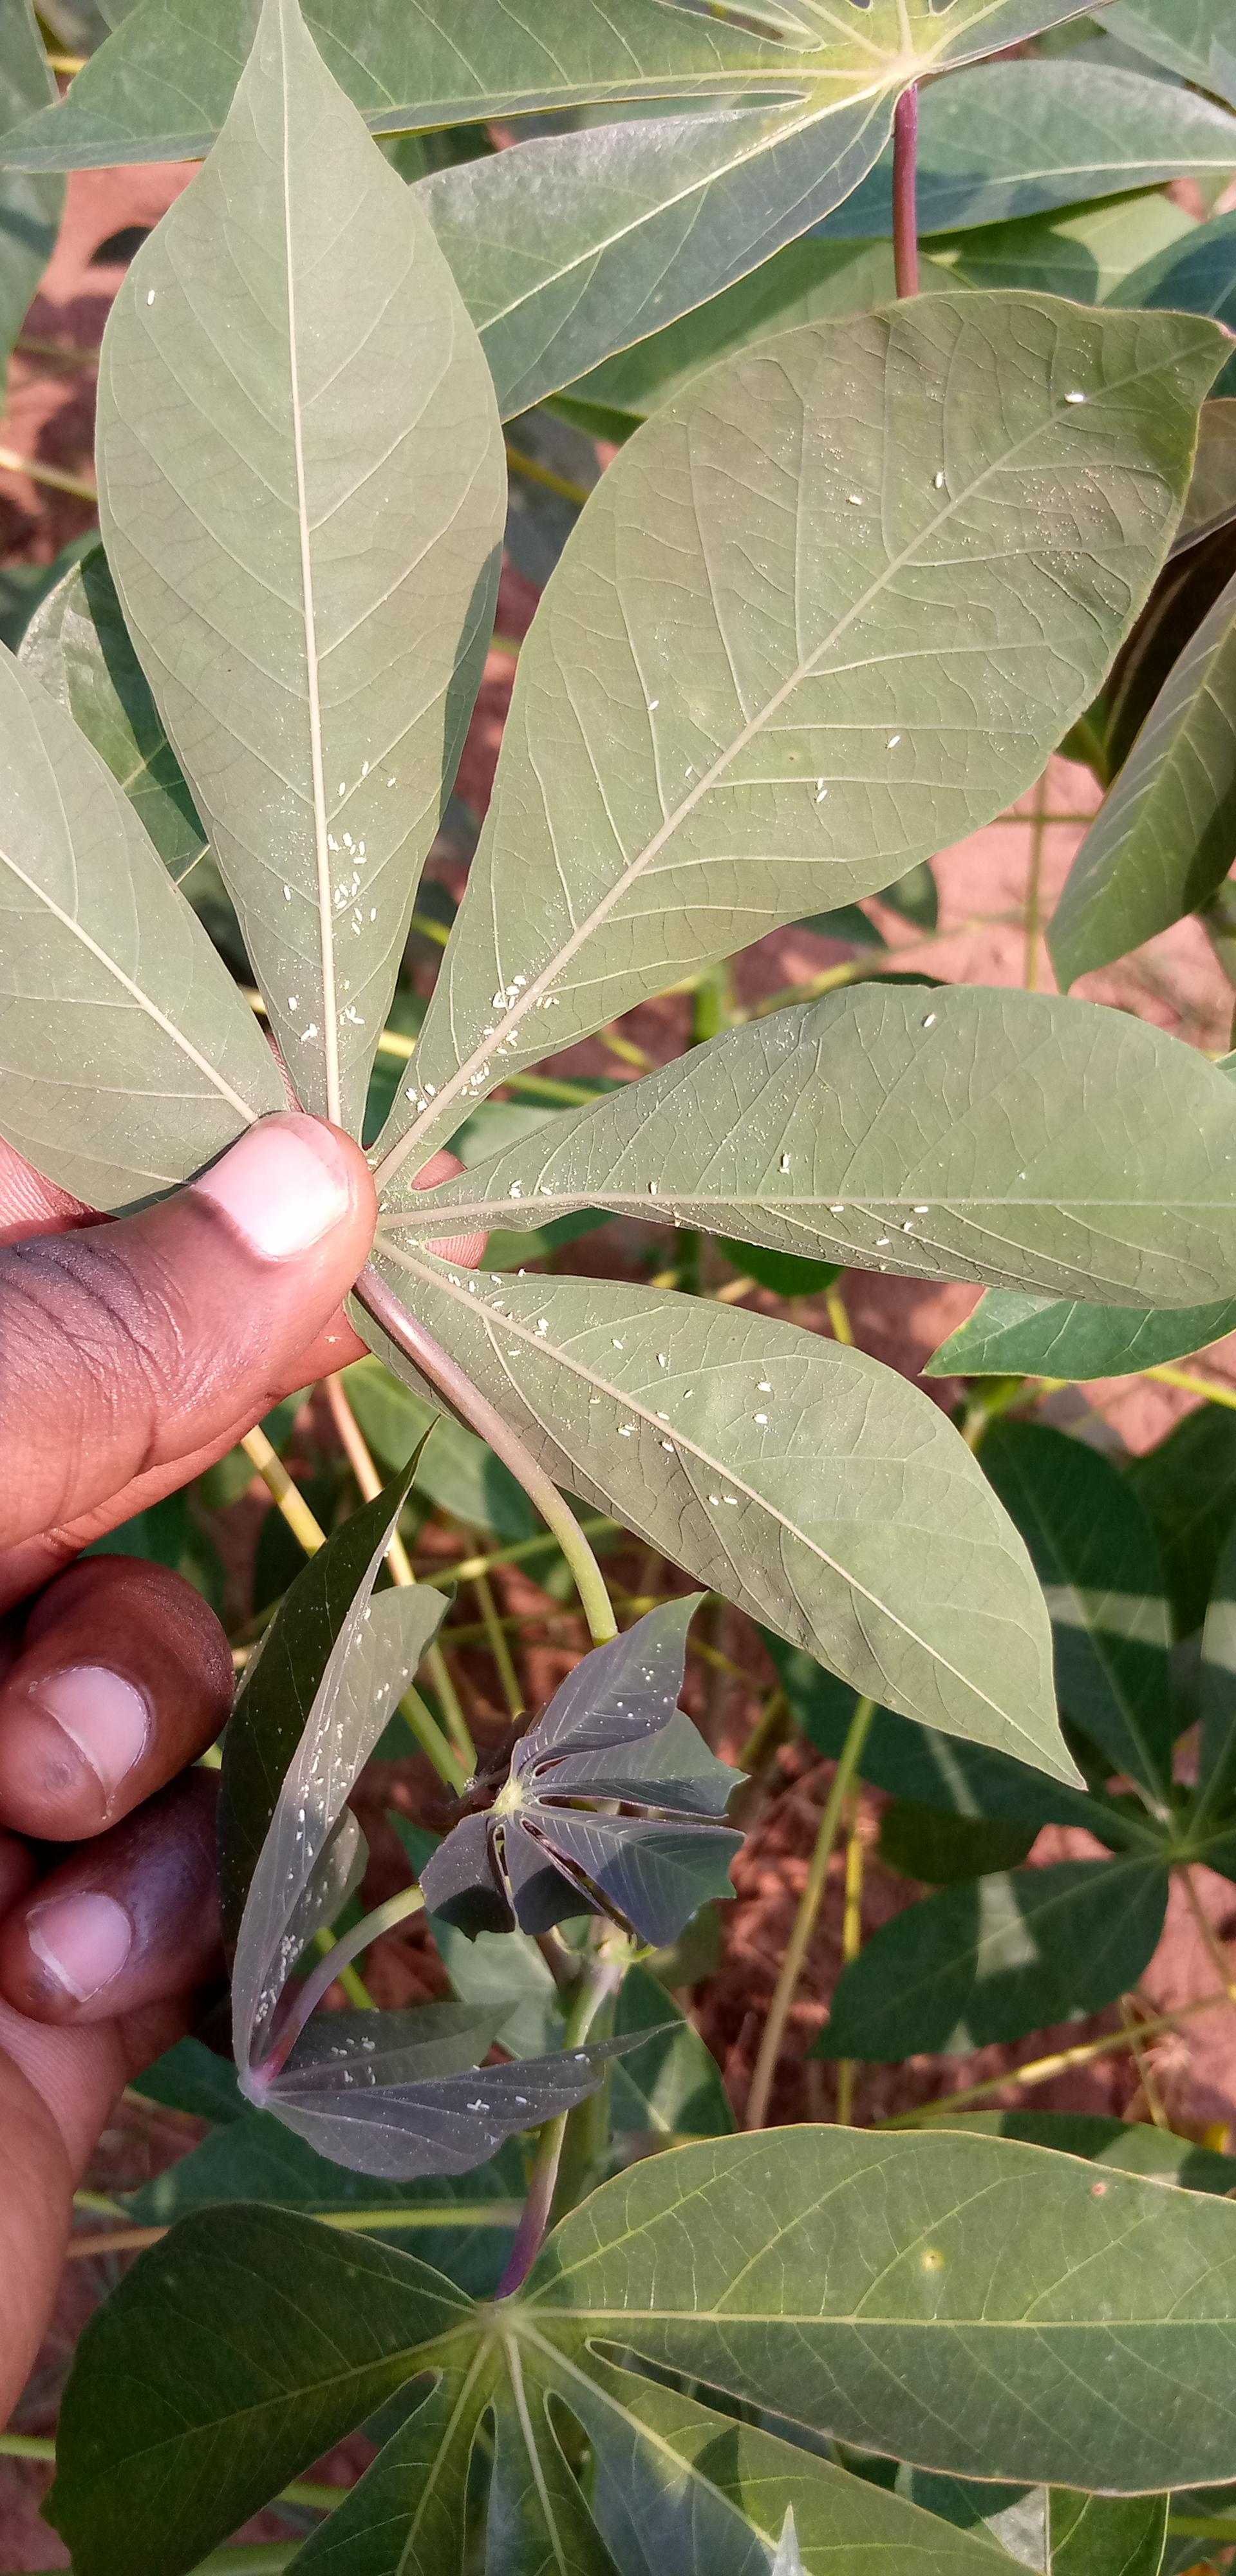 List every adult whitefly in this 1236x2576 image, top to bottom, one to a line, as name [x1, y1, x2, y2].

whitefly [146, 288, 156, 307]
whitefly [1062, 391, 1085, 404]
whitefly [933, 469, 943, 490]
whitefly [847, 495, 862, 506]
whitefly [648, 699, 660, 712]
whitefly [886, 735, 901, 750]
whitefly [360, 759, 371, 777]
whitefly [684, 764, 693, 779]
whitefly [386, 776, 398, 789]
whitefly [816, 776, 824, 790]
whitefly [338, 781, 346, 797]
whitefly [816, 790, 827, 805]
whitefly [327, 832, 335, 844]
whitefly [359, 840, 366, 856]
whitefly [328, 843, 340, 852]
whitefly [350, 844, 358, 855]
whitefly [351, 857, 368, 864]
whitefly [352, 871, 361, 886]
whitefly [351, 882, 357, 897]
whitefly [339, 883, 350, 898]
whitefly [283, 885, 293, 900]
whitefly [334, 888, 340, 904]
whitefly [335, 899, 348, 911]
whitefly [353, 906, 365, 923]
whitefly [370, 906, 377, 922]
whitefly [351, 921, 362, 935]
whitefly [511, 974, 526, 980]
whitefly [344, 978, 350, 991]
whitefly [513, 980, 528, 986]
whitefly [492, 990, 501, 1001]
whitefly [287, 996, 299, 1012]
whitefly [507, 996, 516, 1010]
whitefly [535, 996, 543, 1009]
whitefly [543, 996, 552, 1011]
whitefly [552, 997, 561, 1007]
whitefly [492, 1002, 507, 1010]
whitefly [350, 1007, 356, 1018]
whitefly [344, 1007, 350, 1020]
whitefly [922, 1009, 938, 1030]
whitefly [338, 1012, 347, 1027]
whitefly [352, 1017, 367, 1025]
whitefly [308, 1022, 319, 1038]
whitefly [481, 1026, 495, 1036]
whitefly [300, 1029, 308, 1043]
whitefly [505, 1030, 518, 1041]
whitefly [510, 1039, 519, 1046]
whitefly [495, 1047, 508, 1056]
whitefly [483, 1065, 491, 1076]
whitefly [477, 1070, 485, 1084]
whitefly [470, 1075, 477, 1087]
whitefly [424, 1084, 438, 1096]
whitefly [459, 1084, 468, 1095]
whitefly [407, 1086, 418, 1100]
whitefly [468, 1090, 480, 1097]
whitefly [406, 1092, 414, 1102]
whitefly [417, 1100, 426, 1106]
whitefly [417, 1104, 426, 1111]
whitefly [782, 1151, 790, 1168]
whitefly [366, 1159, 375, 1166]
whitefly [778, 1167, 791, 1174]
whitefly [509, 1179, 523, 1187]
whitefly [648, 1180, 659, 1197]
whitefly [538, 1184, 553, 1196]
whitefly [510, 1186, 521, 1191]
whitefly [508, 1191, 521, 1199]
whitefly [378, 1201, 389, 1214]
whitefly [828, 1204, 847, 1213]
whitefly [910, 1204, 930, 1214]
whitefly [673, 1209, 680, 1218]
whitefly [673, 1219, 682, 1228]
whitefly [903, 1219, 916, 1232]
whitefly [874, 1237, 890, 1247]
whitefly [406, 1238, 419, 1248]
whitefly [517, 1267, 526, 1278]
whitefly [447, 1271, 454, 1283]
whitefly [490, 1273, 503, 1286]
whitefly [453, 1274, 462, 1288]
whitefly [467, 1278, 478, 1294]
whitefly [490, 1298, 506, 1309]
whitefly [505, 1311, 516, 1321]
whitefly [541, 1318, 550, 1327]
whitefly [537, 1319, 547, 1331]
whitefly [533, 1330, 546, 1338]
whitefly [611, 1338, 626, 1350]
whitefly [506, 1348, 522, 1358]
whitefly [657, 1352, 666, 1368]
whitefly [754, 1378, 772, 1394]
whitefly [682, 1388, 694, 1400]
whitefly [587, 1396, 602, 1405]
whitefly [655, 1409, 671, 1422]
whitefly [753, 1410, 771, 1425]
whitefly [624, 1423, 637, 1430]
whitefly [617, 1427, 631, 1438]
whitefly [660, 1441, 676, 1454]
whitefly [707, 1493, 720, 1507]
whitefly [722, 1496, 739, 1506]
whitefly [364, 1607, 373, 1620]
whitefly [354, 1633, 364, 1646]
whitefly [401, 1668, 409, 1677]
whitefly [649, 1669, 655, 1676]
whitefly [645, 1674, 651, 1681]
whitefly [383, 1682, 391, 1693]
whitefly [377, 1687, 382, 1701]
whitefly [662, 1695, 668, 1704]
whitefly [615, 1700, 624, 1708]
whitefly [626, 1711, 635, 1719]
whitefly [335, 1721, 344, 1729]
whitefly [337, 1728, 344, 1740]
whitefly [334, 1756, 341, 1767]
whitefly [348, 1763, 355, 1770]
whitefly [316, 1776, 324, 1786]
whitefly [339, 1780, 348, 1788]
whitefly [317, 1798, 328, 1811]
whitefly [297, 1808, 307, 1823]
whitefly [327, 1814, 335, 1823]
whitefly [294, 1829, 303, 1842]
whitefly [306, 1843, 314, 1858]
whitefly [289, 1935, 296, 1942]
whitefly [297, 1937, 304, 1951]
whitefly [285, 1941, 292, 1951]
whitefly [281, 1956, 287, 1965]
whitefly [279, 1965, 286, 1983]
whitefly [260, 1991, 267, 1999]
whitefly [360, 2034, 369, 2042]
whitefly [345, 2037, 355, 2046]
whitefly [362, 2041, 373, 2053]
whitefly [331, 2045, 338, 2056]
whitefly [339, 2049, 348, 2056]
whitefly [574, 2052, 586, 2061]
whitefly [471, 2063, 482, 2072]
whitefly [344, 2069, 350, 2083]
whitefly [370, 2073, 378, 2086]
whitefly [513, 2094, 528, 2105]
whitefly [474, 2098, 481, 2108]
whitefly [466, 2102, 478, 2110]
whitefly [479, 2103, 491, 2110]